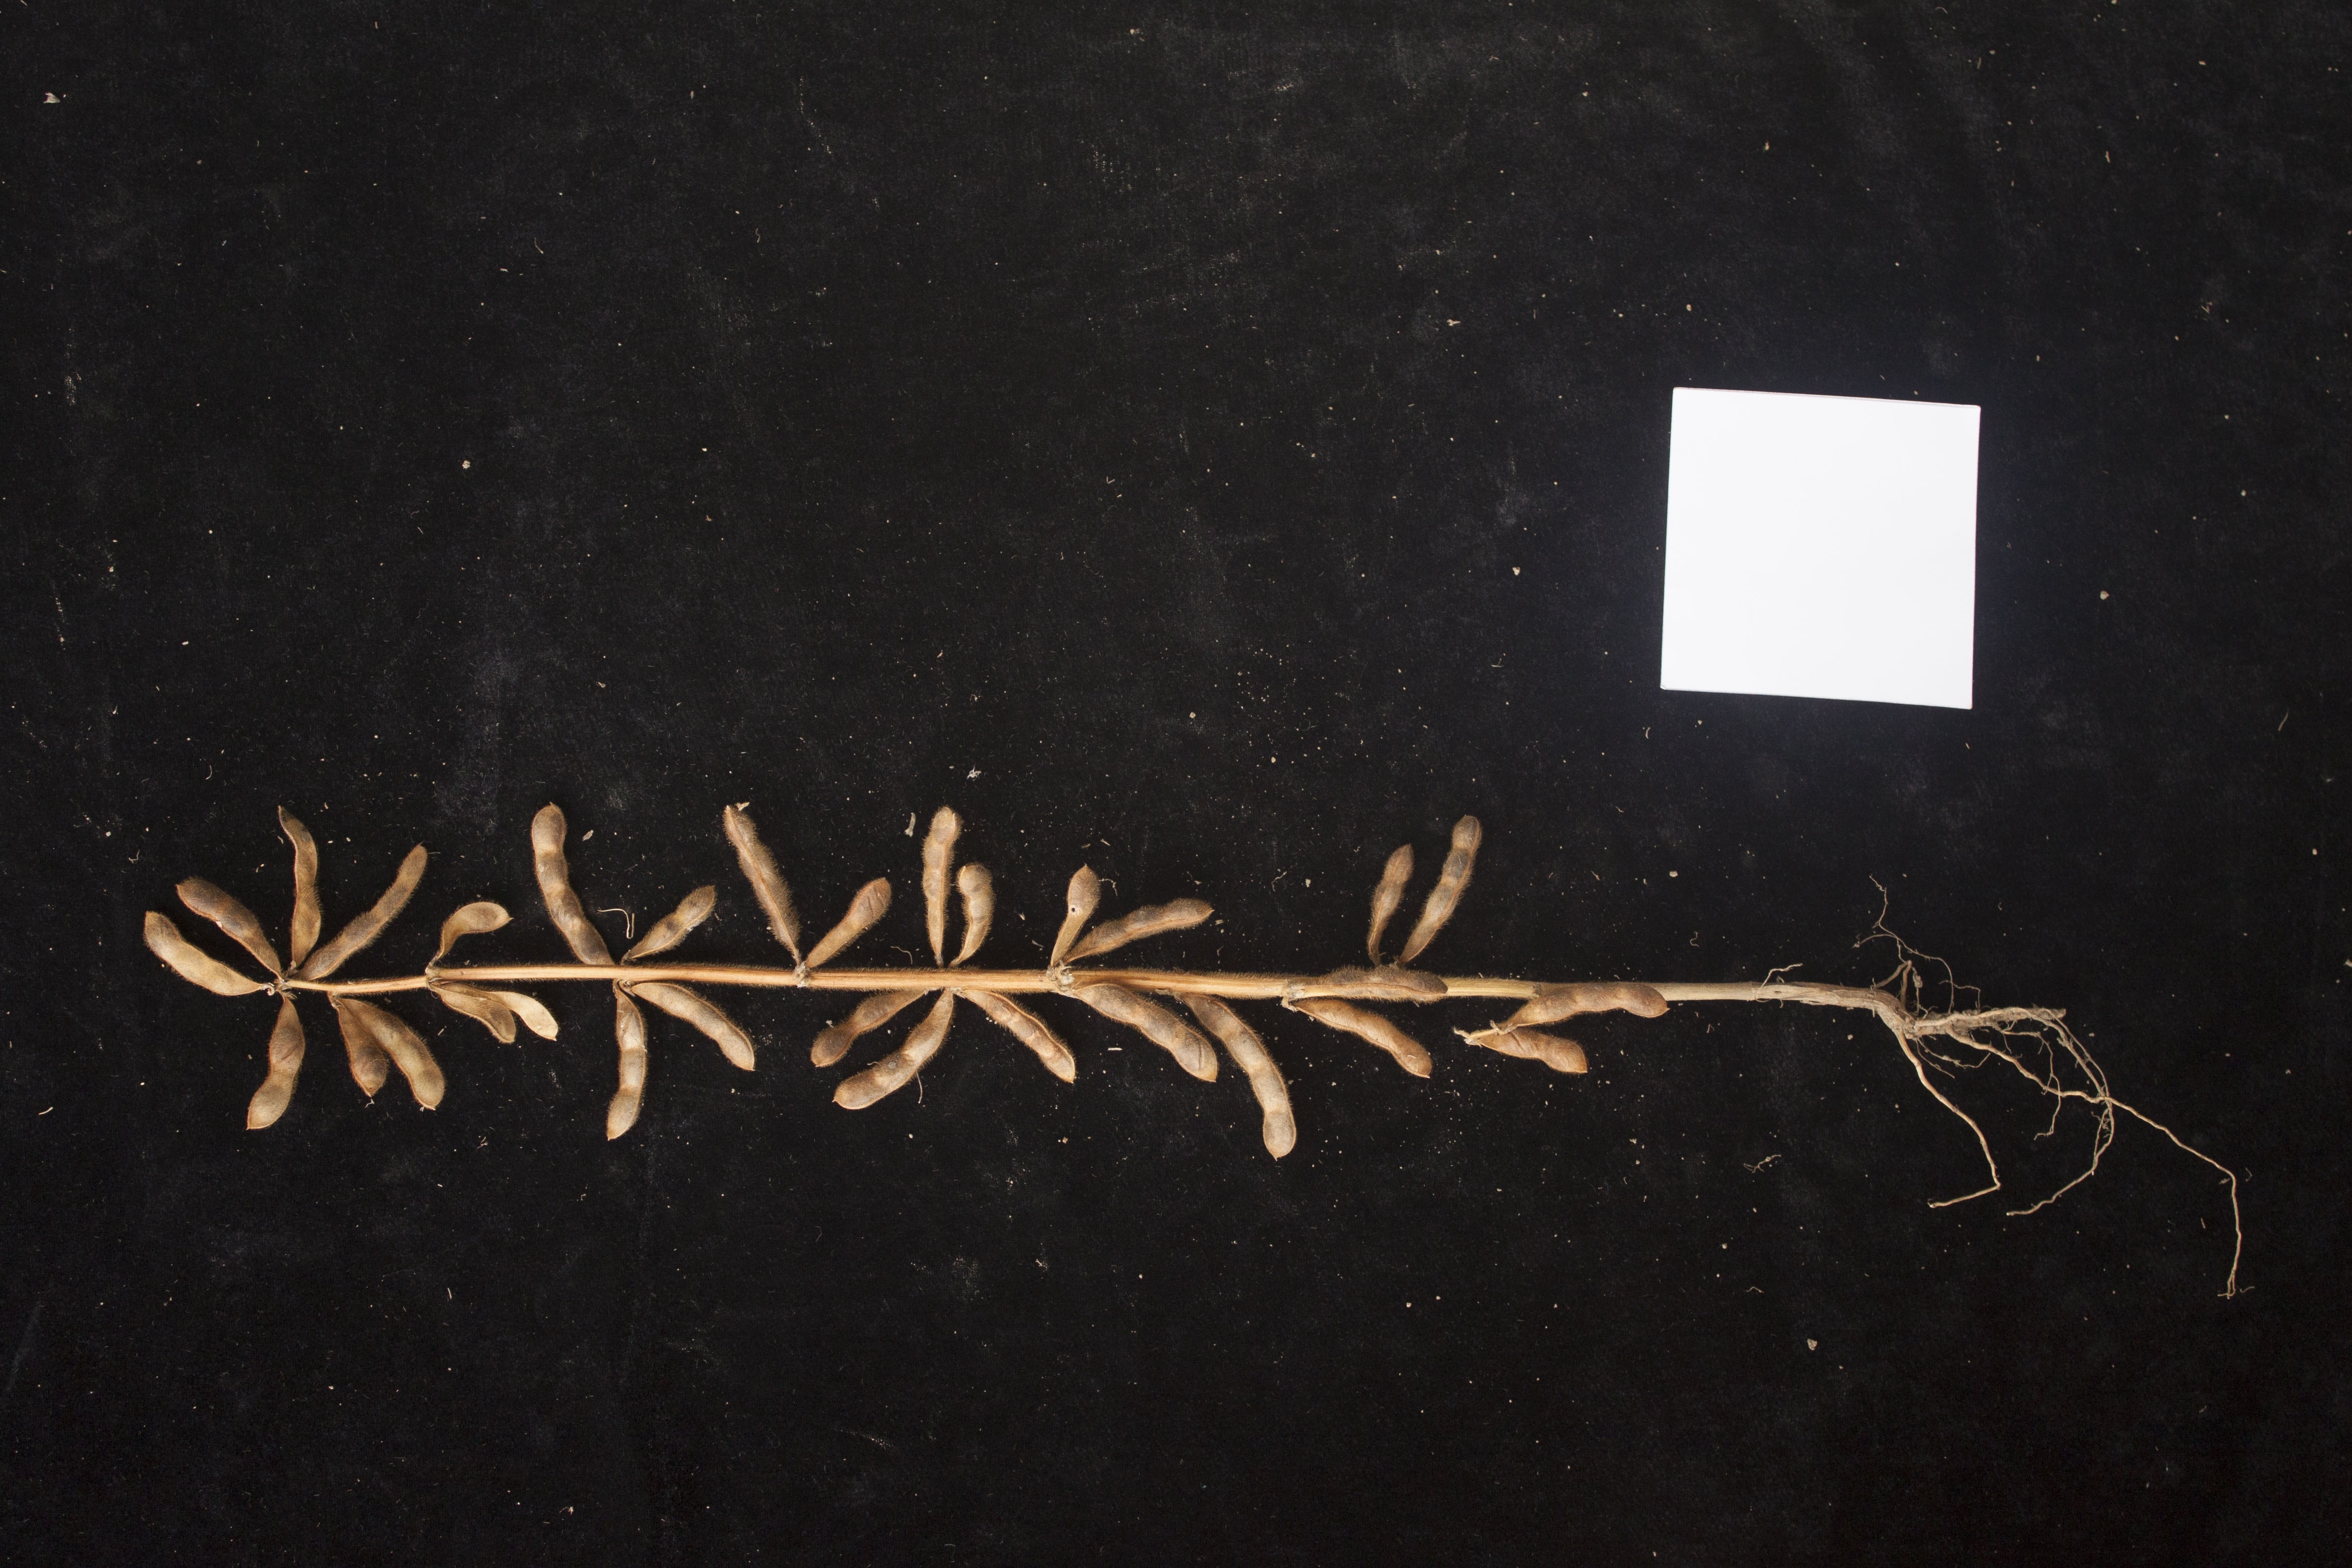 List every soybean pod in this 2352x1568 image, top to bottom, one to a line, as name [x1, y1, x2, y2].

soybean pod [529, 804, 615, 967]
soybean pod [278, 805, 322, 970]
soybean pod [921, 805, 962, 967]
soybean pod [723, 807, 801, 968]
soybean pod [1396, 817, 1482, 962]
soybean pod [293, 842, 428, 982]
soybean pod [1366, 843, 1414, 968]
soybean pod [1048, 863, 1102, 971]
soybean pod [949, 863, 993, 967]
soybean pod [177, 877, 283, 978]
soybean pod [805, 877, 893, 971]
soybean pod [620, 884, 715, 962]
soybean pod [1059, 899, 1213, 968]
soybean pod [427, 902, 515, 967]
soybean pod [144, 912, 269, 997]
soybean pod [623, 980, 755, 1072]
soybean pod [1495, 982, 1670, 1033]
soybean pod [1063, 983, 1218, 1086]
soybean pod [607, 987, 647, 1142]
soybean pod [832, 989, 954, 1112]
soybean pod [957, 989, 1077, 1086]
soybean pod [809, 991, 933, 1070]
soybean pod [1174, 995, 1297, 1161]
soybean pod [246, 997, 306, 1131]
soybean pod [330, 998, 389, 1099]
soybean pod [1282, 999, 1432, 1080]
soybean pod [340, 1000, 445, 1112]
soybean pod [1462, 1029, 1589, 1077]